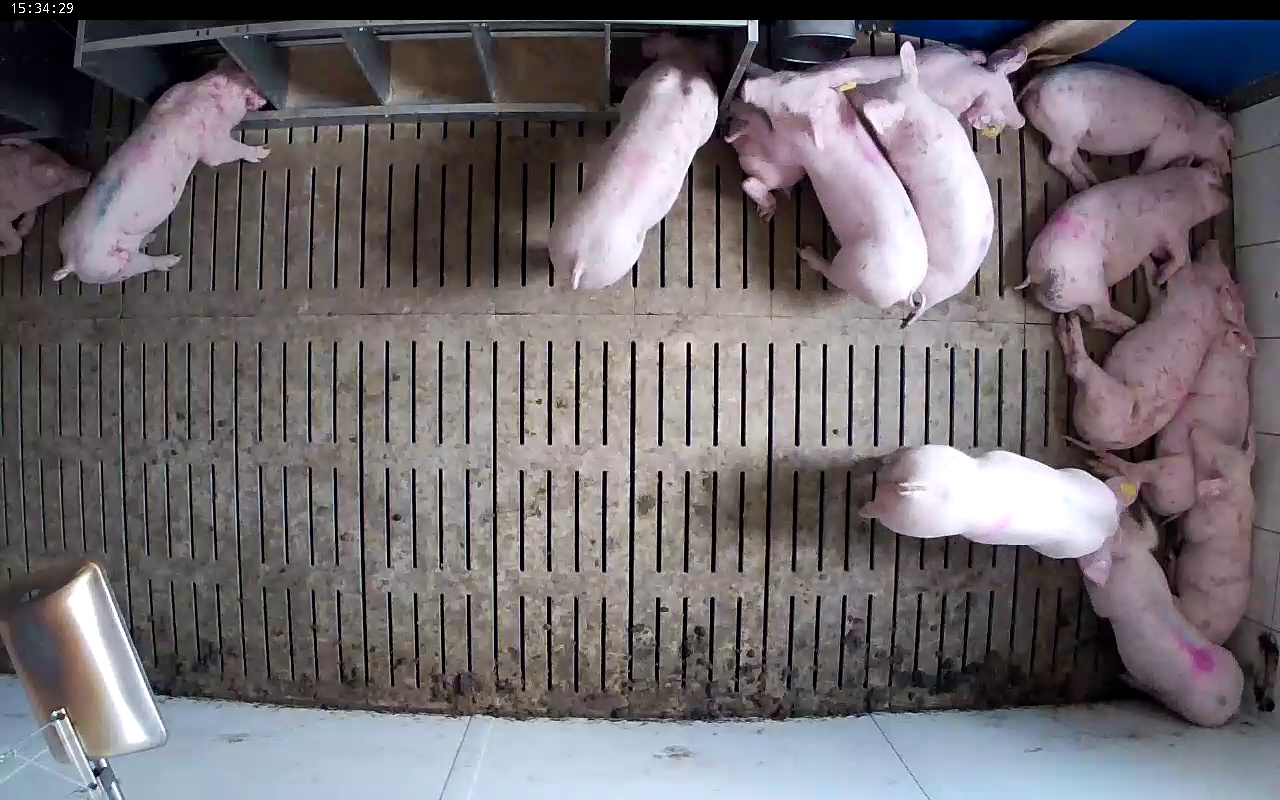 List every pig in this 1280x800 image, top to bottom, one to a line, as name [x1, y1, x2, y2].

pig [536, 30, 728, 292]
pig [724, 43, 1027, 224]
pig [845, 43, 996, 317]
pig [50, 59, 273, 286]
pig [1017, 60, 1236, 194]
pig [740, 66, 931, 316]
pig [1, 134, 96, 258]
pig [1013, 159, 1232, 335]
pig [1054, 236, 1251, 455]
pig [1084, 323, 1260, 527]
pig [1171, 421, 1258, 648]
pig [857, 442, 1143, 590]
pig [1075, 510, 1245, 726]